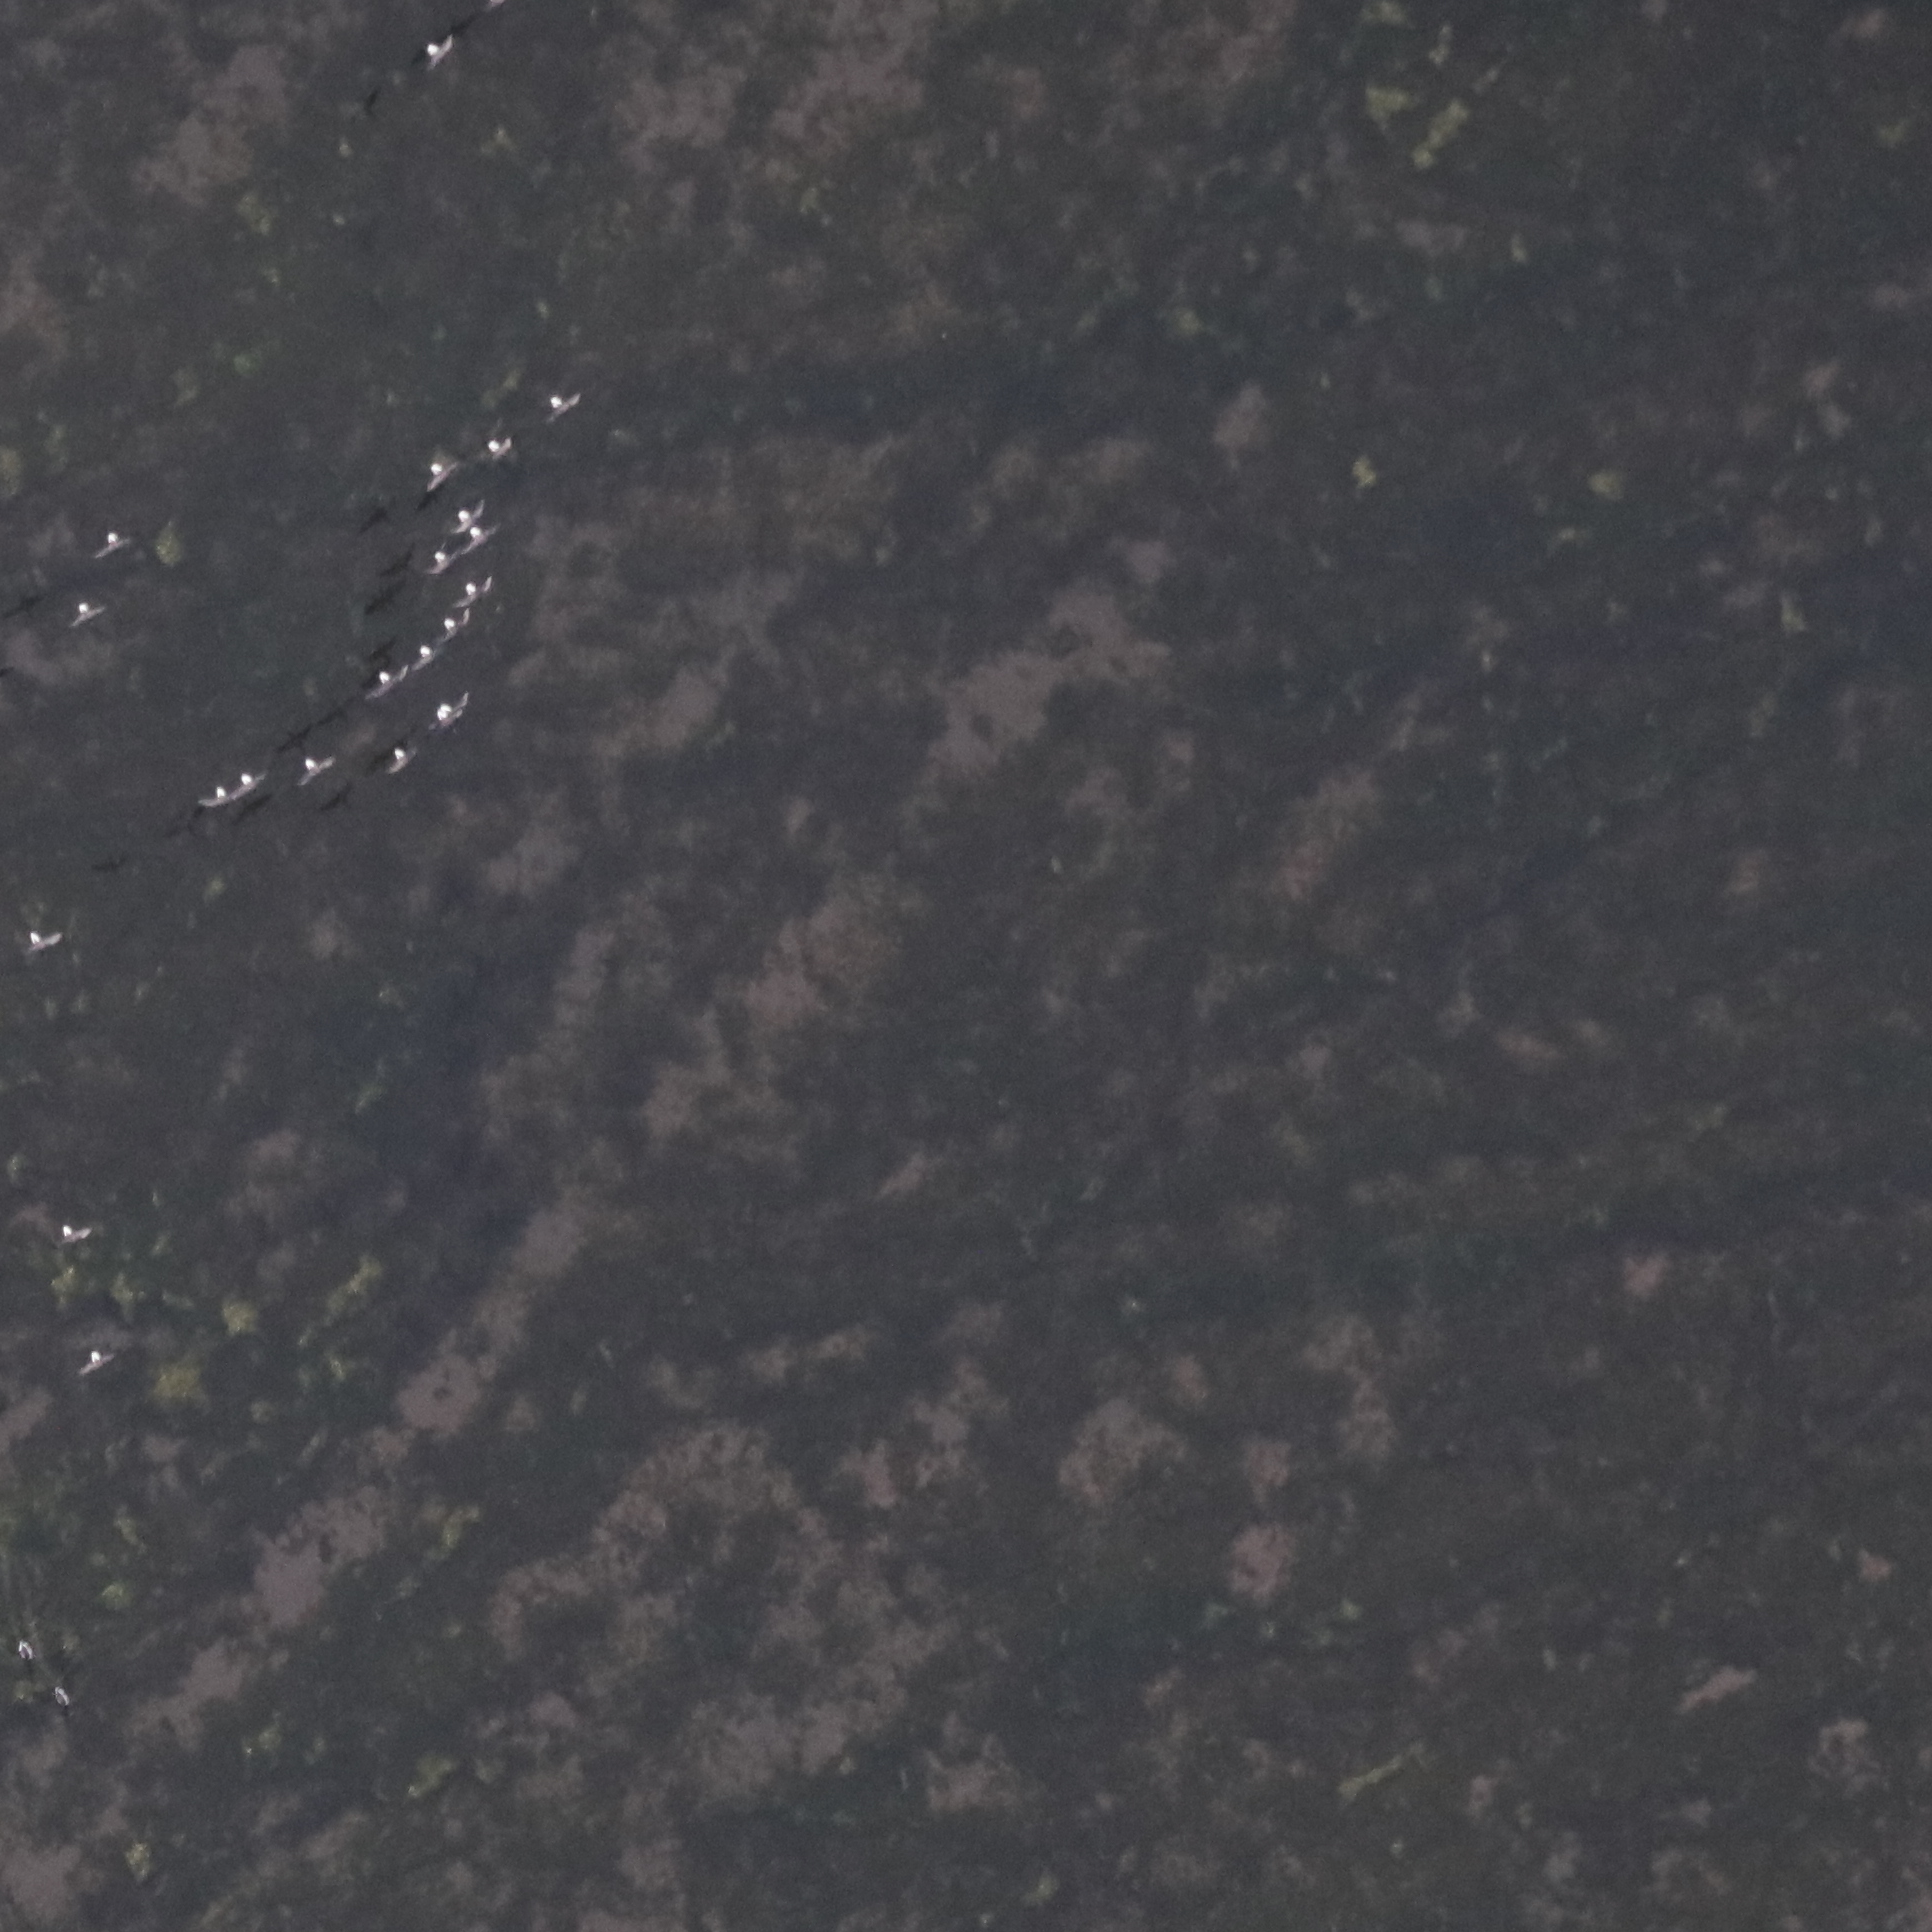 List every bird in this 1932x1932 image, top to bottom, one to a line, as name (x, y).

brant (439, 53)
brant (561, 409)
brant (492, 445)
brant (432, 474)
brant (471, 517)
brant (477, 535)
brant (116, 542)
brant (450, 556)
brant (480, 585)
brant (89, 613)
brant (459, 624)
brant (424, 654)
brant (392, 676)
brant (452, 713)
brant (445, 719)
brant (404, 754)
brant (315, 768)
brant (256, 783)
brant (219, 798)
brant (39, 942)
brant (78, 1230)
brant (96, 1362)
brant (28, 1654)
brant (61, 1702)